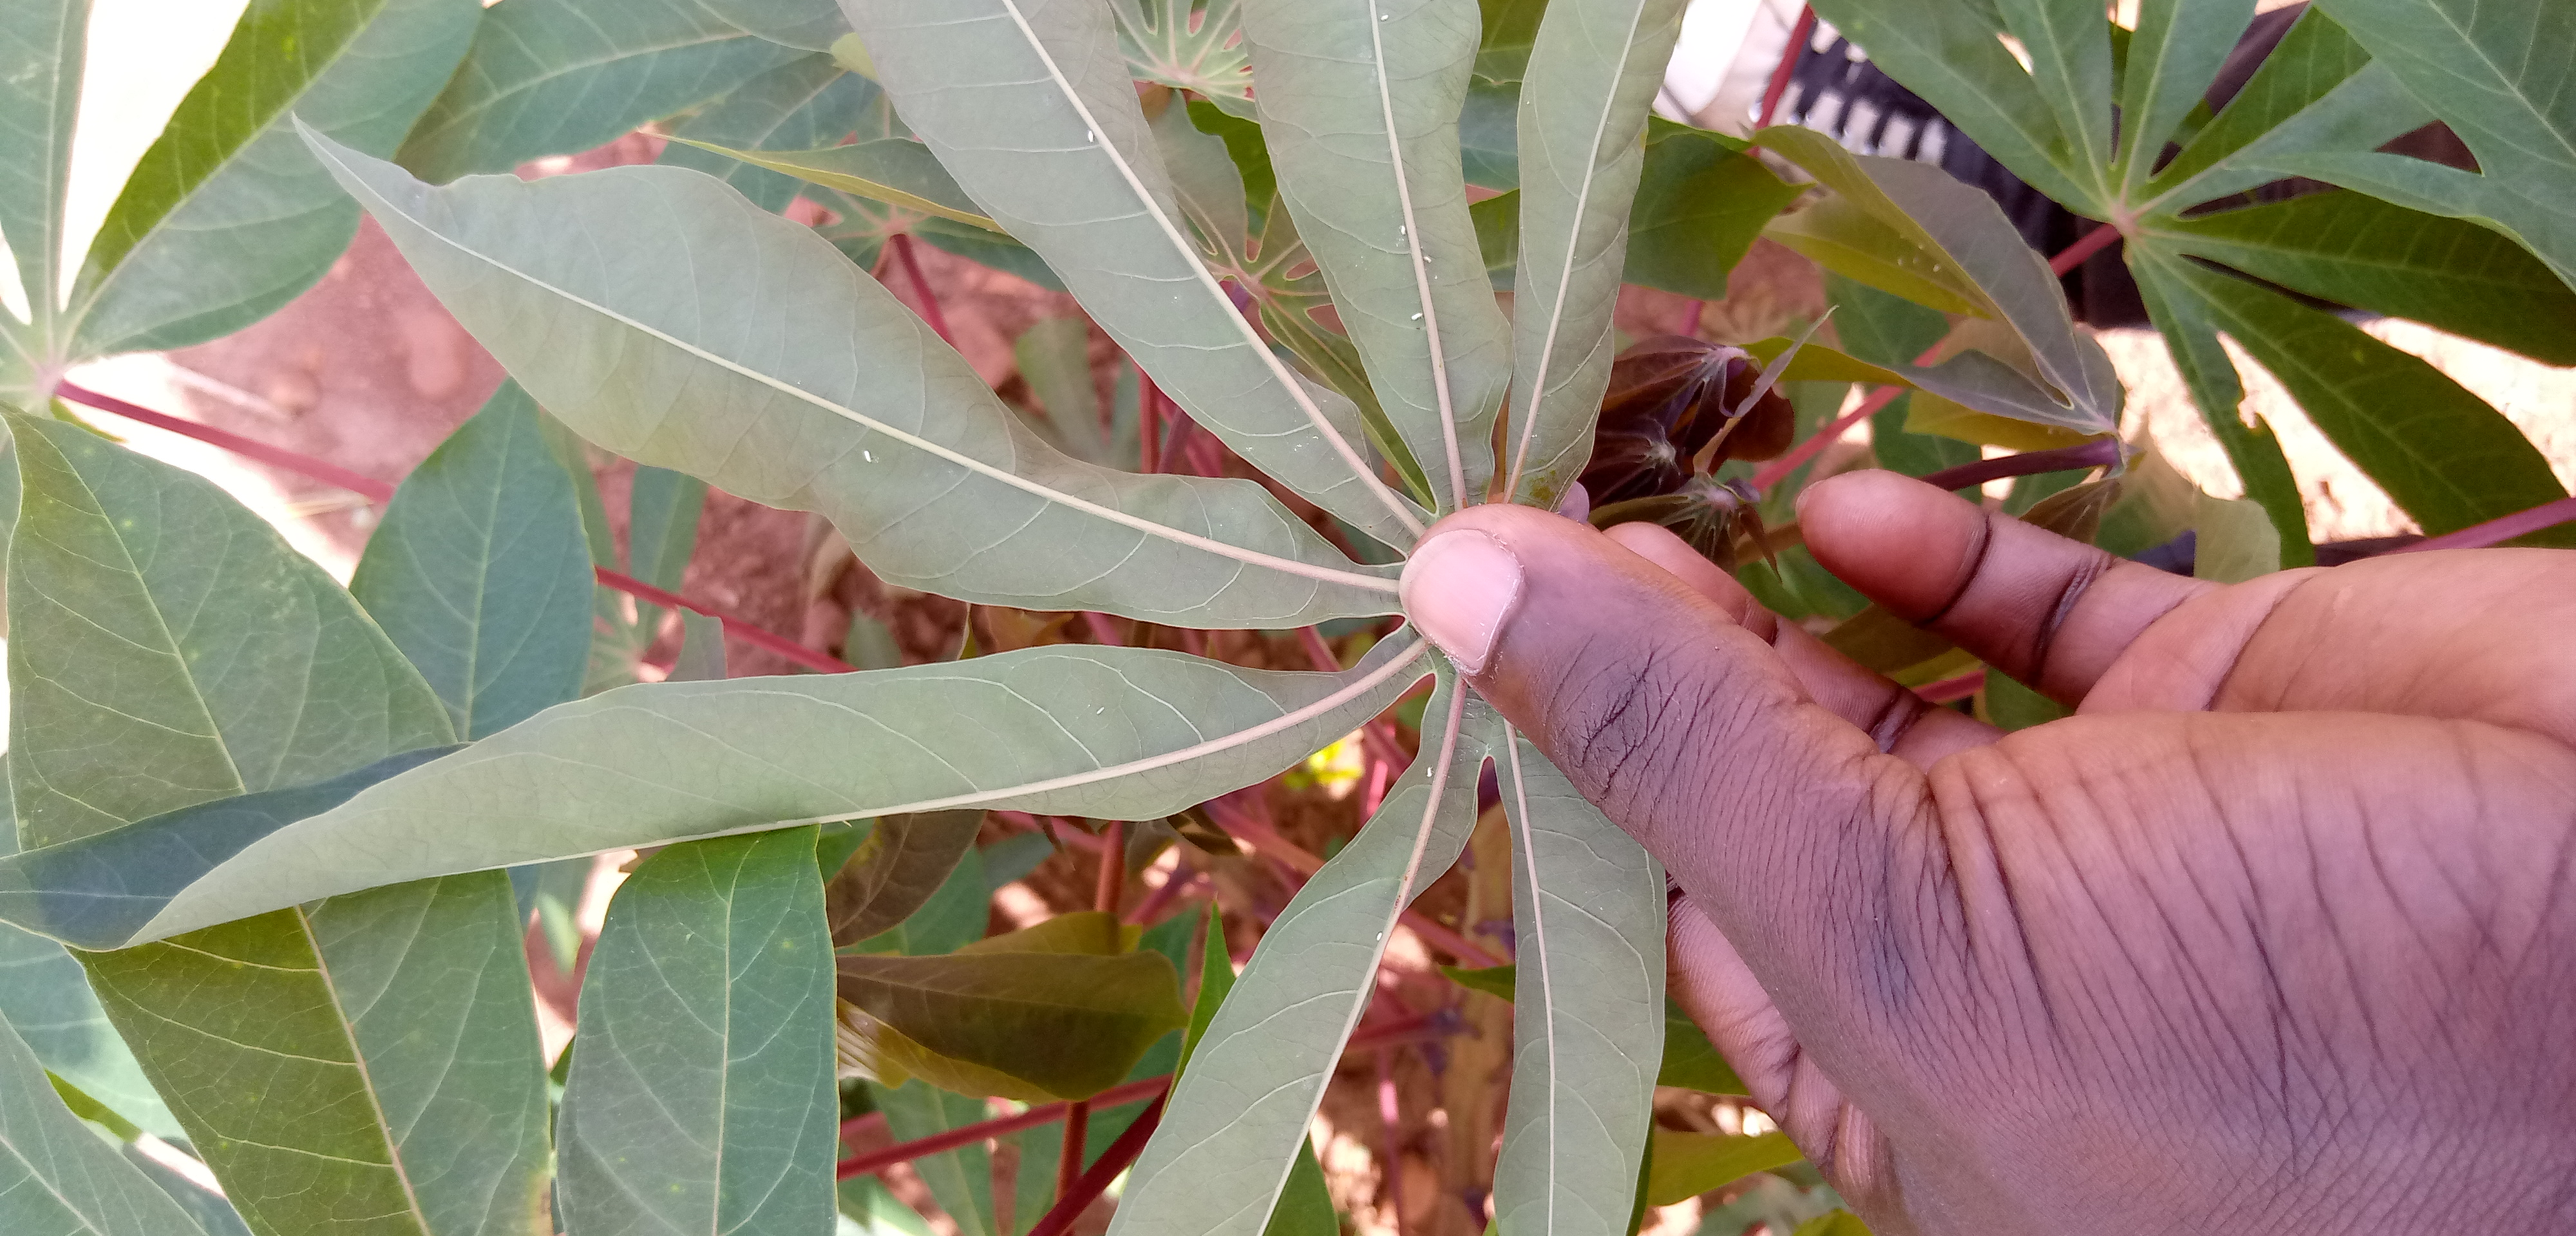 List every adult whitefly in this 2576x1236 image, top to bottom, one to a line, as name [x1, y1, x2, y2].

whitefly [1379, 13, 1390, 23]
whitefly [1086, 128, 1095, 143]
whitefly [1399, 224, 1407, 236]
whitefly [1422, 254, 1433, 265]
whitefly [1410, 311, 1424, 322]
whitefly [862, 447, 873, 464]
whitefly [1425, 765, 1434, 778]
whitefly [1374, 931, 1384, 941]